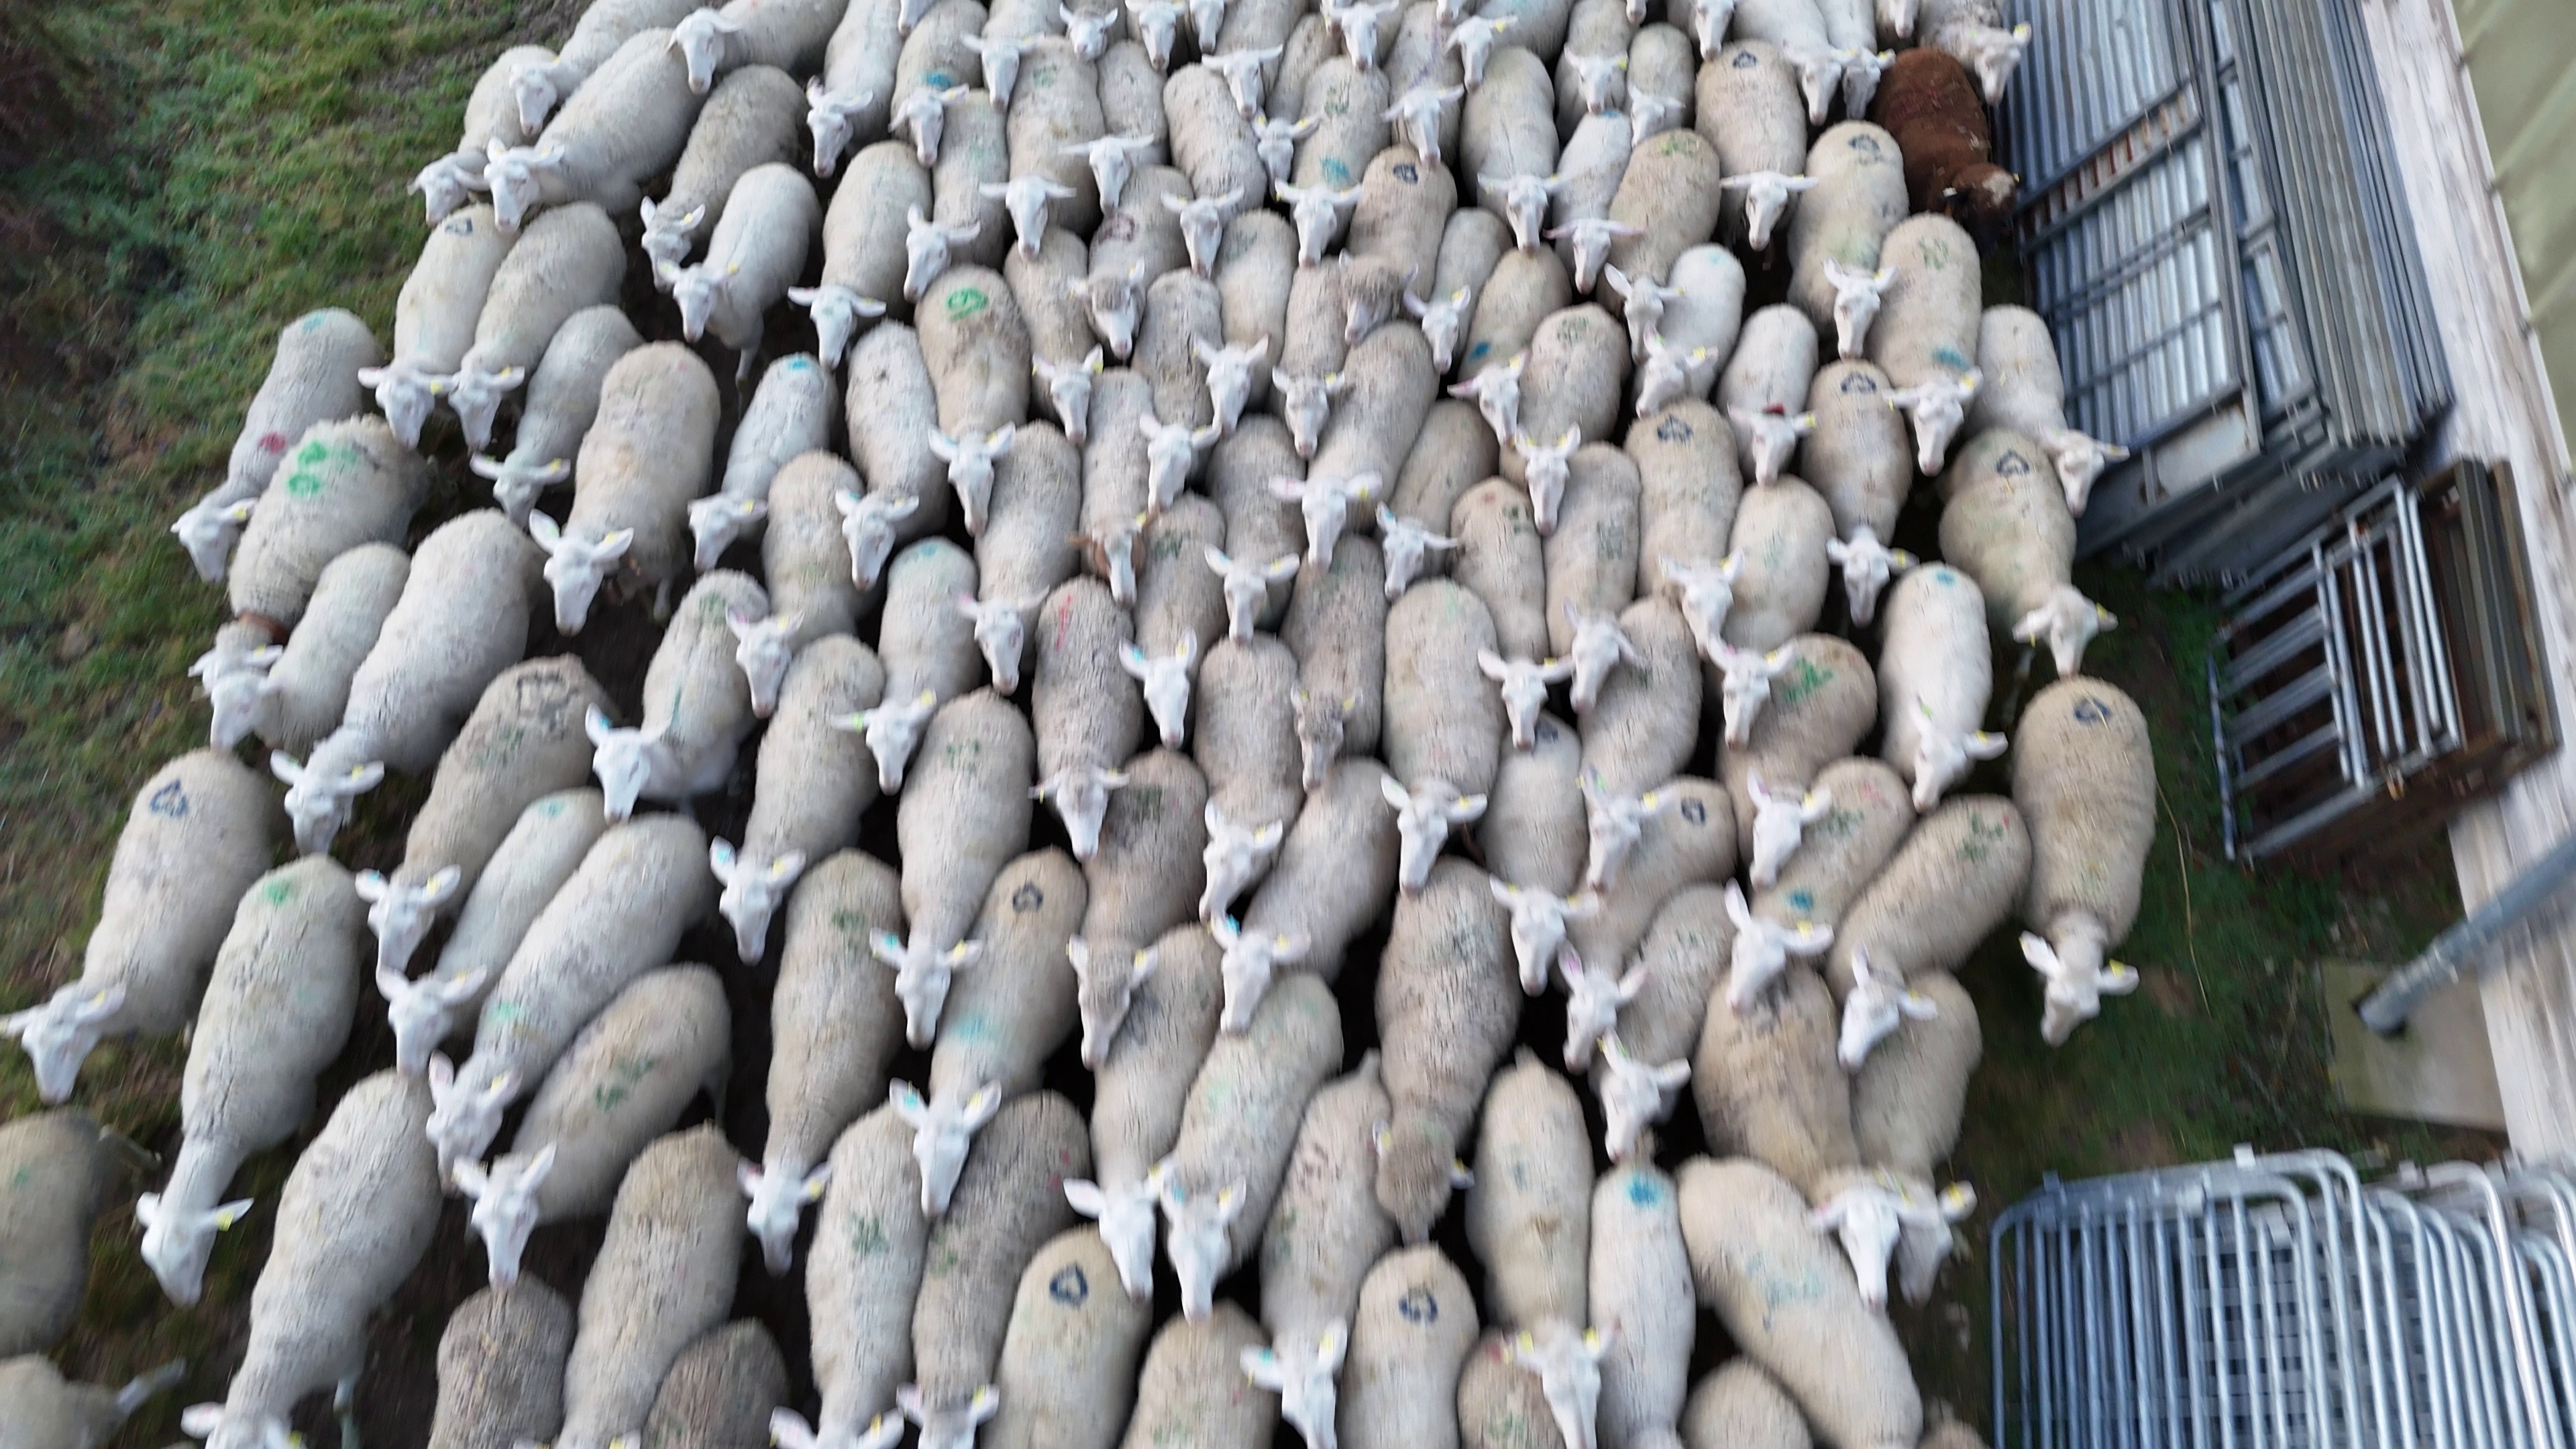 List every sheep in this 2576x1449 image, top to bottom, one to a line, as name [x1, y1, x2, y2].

sheep [509, 0, 705, 137]
sheep [665, 0, 845, 97]
sheep [804, 0, 902, 176]
sheep [962, 0, 1060, 108]
sheep [1062, 0, 1126, 61]
sheep [1124, 0, 1186, 70]
sheep [1202, 0, 1310, 117]
sheep [1333, 0, 1409, 74]
sheep [1383, 0, 1472, 169]
sheep [1448, 0, 1570, 96]
sheep [1552, 0, 1635, 136]
sheep [1727, 0, 1840, 131]
sheep [1802, 0, 1896, 121]
sheep [1921, 0, 2032, 112]
sheep [886, 2, 987, 166]
sheep [1248, 10, 1341, 183]
sheep [1623, 18, 1699, 156]
sheep [486, 28, 698, 236]
sheep [981, 34, 1106, 267]
sheep [1059, 36, 1170, 214]
sheep [1692, 37, 1809, 254]
sheep [1463, 41, 1560, 256]
sheep [408, 45, 562, 227]
sheep [1864, 51, 2022, 222]
sheep [1278, 58, 1390, 261]
sheep [639, 65, 810, 296]
sheep [1161, 65, 1264, 278]
sheep [904, 81, 1007, 302]
sheep [1544, 103, 1633, 293]
sheep [1793, 119, 1912, 359]
sheep [1606, 128, 1720, 306]
sheep [850, 132, 933, 333]
sheep [786, 134, 931, 368]
sheep [1340, 143, 1459, 343]
sheep [658, 164, 817, 393]
sheep [1067, 165, 1195, 361]
sheep [442, 196, 629, 453]
sheep [358, 198, 502, 448]
sheep [1421, 200, 1508, 380]
sheep [1879, 213, 1985, 471]
sheep [1190, 214, 1293, 432]
sheep [1006, 227, 1103, 440]
sheep [1627, 233, 1748, 417]
sheep [1446, 237, 1574, 443]
sheep [1271, 258, 1356, 453]
sheep [918, 268, 1030, 535]
sheep [1131, 271, 1222, 509]
sheep [471, 300, 635, 525]
sheep [1975, 302, 2131, 509]
sheep [1499, 305, 1631, 534]
sheep [171, 306, 383, 585]
sheep [1715, 306, 1818, 484]
sheep [836, 318, 938, 599]
sheep [1267, 320, 1441, 575]
sheep [525, 334, 723, 636]
sheep [685, 353, 834, 572]
sheep [1802, 363, 1912, 623]
sheep [1069, 369, 1159, 605]
sheep [1381, 397, 1497, 595]
sheep [1626, 402, 1748, 656]
sheep [188, 415, 441, 695]
sheep [1209, 415, 1309, 647]
sheep [961, 418, 1082, 700]
sheep [1936, 430, 2118, 682]
sheep [1541, 445, 1642, 709]
sheep [725, 449, 865, 714]
sheep [1453, 476, 1576, 750]
sheep [1708, 477, 1836, 747]
sheep [1122, 492, 1223, 752]
sheep [271, 507, 536, 858]
sheep [1283, 528, 1391, 790]
sheep [830, 537, 981, 793]
sheep [192, 542, 411, 757]
sheep [1874, 561, 2003, 815]
sheep [585, 571, 770, 827]
sheep [1023, 579, 1147, 859]
sheep [1378, 583, 1504, 890]
sheep [1577, 597, 1704, 893]
sheep [709, 625, 886, 969]
sheep [1188, 631, 1311, 922]
sheep [1720, 634, 1874, 886]
sheep [356, 653, 615, 975]
sheep [2011, 681, 2157, 1044]
sheep [871, 689, 1037, 1050]
sheep [1475, 711, 1602, 990]
sheep [0, 750, 280, 1102]
sheep [1069, 750, 1208, 1074]
sheep [1211, 757, 1397, 1037]
sheep [1726, 757, 1915, 1008]
sheep [1558, 779, 1736, 1067]
sheep [375, 790, 615, 1069]
sheep [1830, 796, 2031, 1078]
sheep [427, 815, 713, 1196]
sheep [736, 847, 915, 1281]
sheep [891, 850, 1092, 1201]
sheep [135, 855, 368, 1307]
sheep [1369, 860, 1521, 1256]
sheep [1589, 880, 1732, 1162]
sheep [1064, 927, 1231, 1297]
sheep [1693, 962, 1928, 1310]
sheep [451, 964, 731, 1284]
sheep [1846, 970, 1981, 1314]
sheep [1159, 974, 1345, 1317]
sheep [1468, 1045, 1620, 1449]
sheep [1238, 1052, 1391, 1449]
sheep [182, 1068, 451, 1449]
sheep [895, 1091, 1090, 1449]
sheep [770, 1100, 932, 1449]
sheep [0, 1105, 153, 1356]
sheep [544, 1126, 753, 1449]
sheep [1678, 1156, 1924, 1449]
sheep [1586, 1159, 1698, 1449]
sheep [976, 1223, 1155, 1449]
sheep [1340, 1244, 1478, 1449]
sheep [428, 1270, 573, 1449]
sheep [1123, 1300, 1281, 1449]
sheep [642, 1318, 787, 1449]